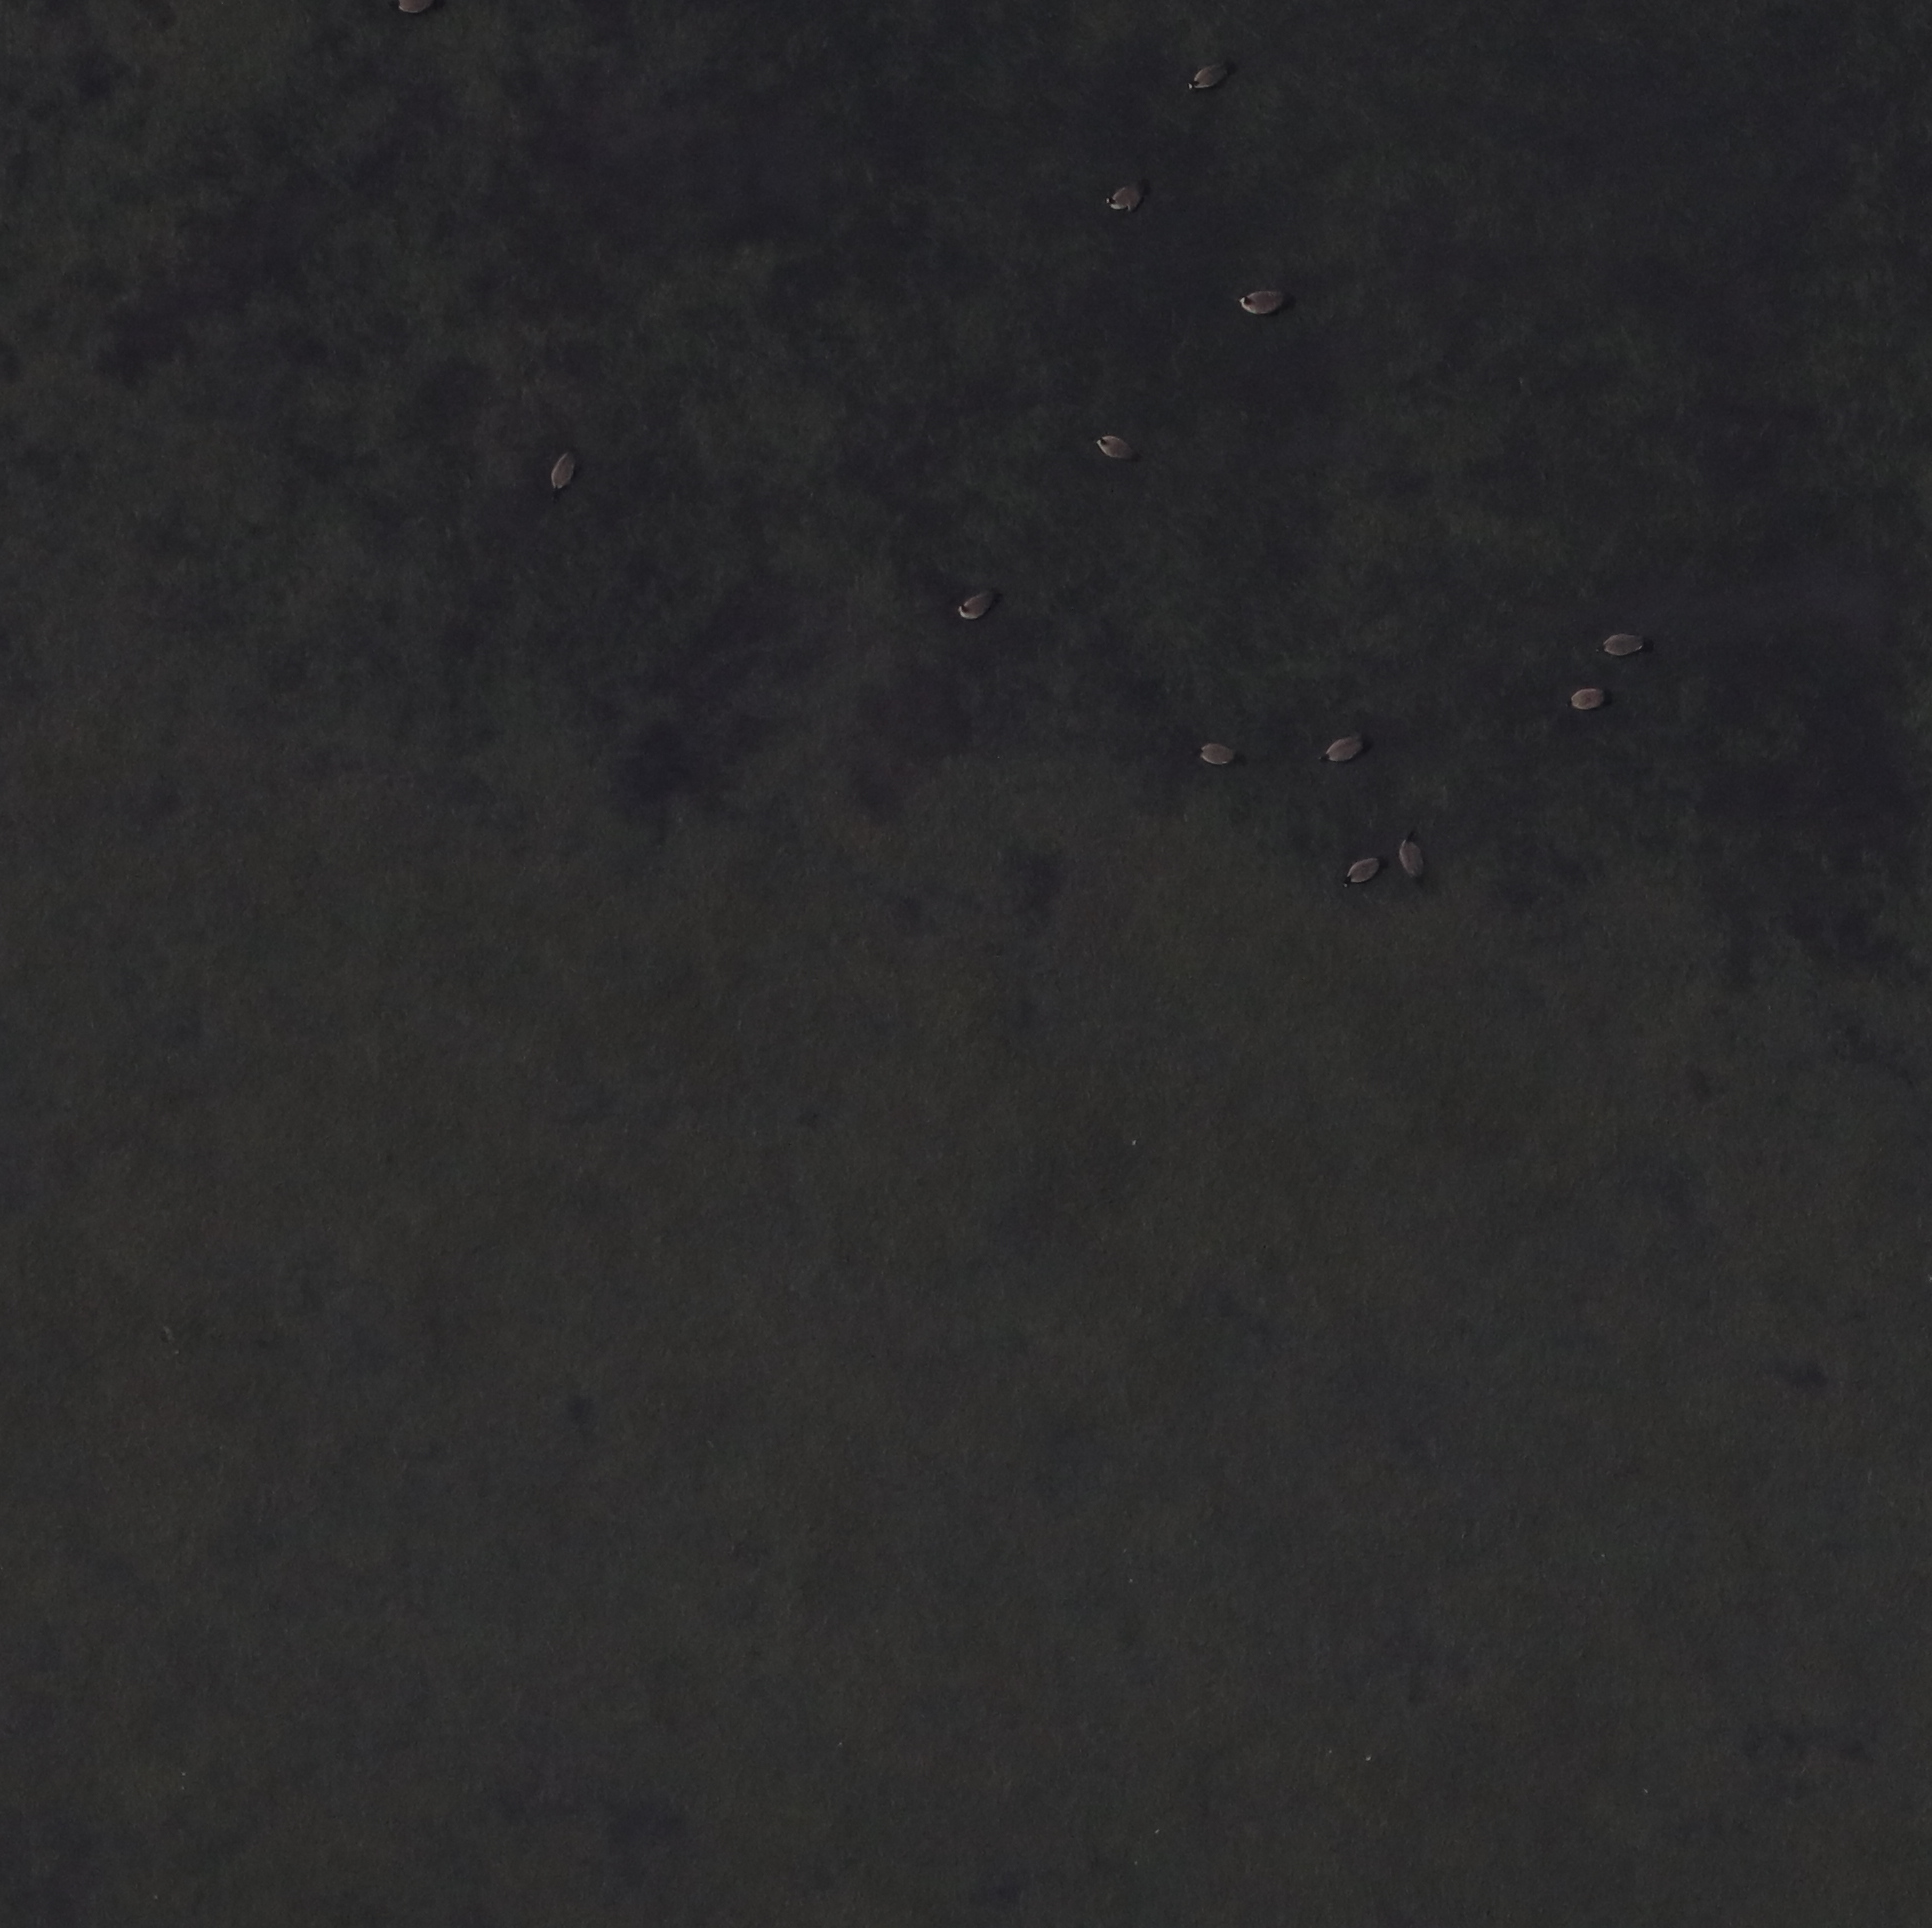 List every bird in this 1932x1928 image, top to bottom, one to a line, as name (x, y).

Canada goose (414, 2)
Canada goose (1208, 79)
Canada goose (1128, 198)
Canada goose (1263, 302)
Canada goose (1118, 449)
Canada goose (562, 470)
Canada goose (974, 609)
Canada goose (1623, 643)
Canada goose (1587, 698)
Canada goose (1346, 750)
Canada goose (1218, 752)
Canada goose (1413, 856)
Canada goose (1363, 869)